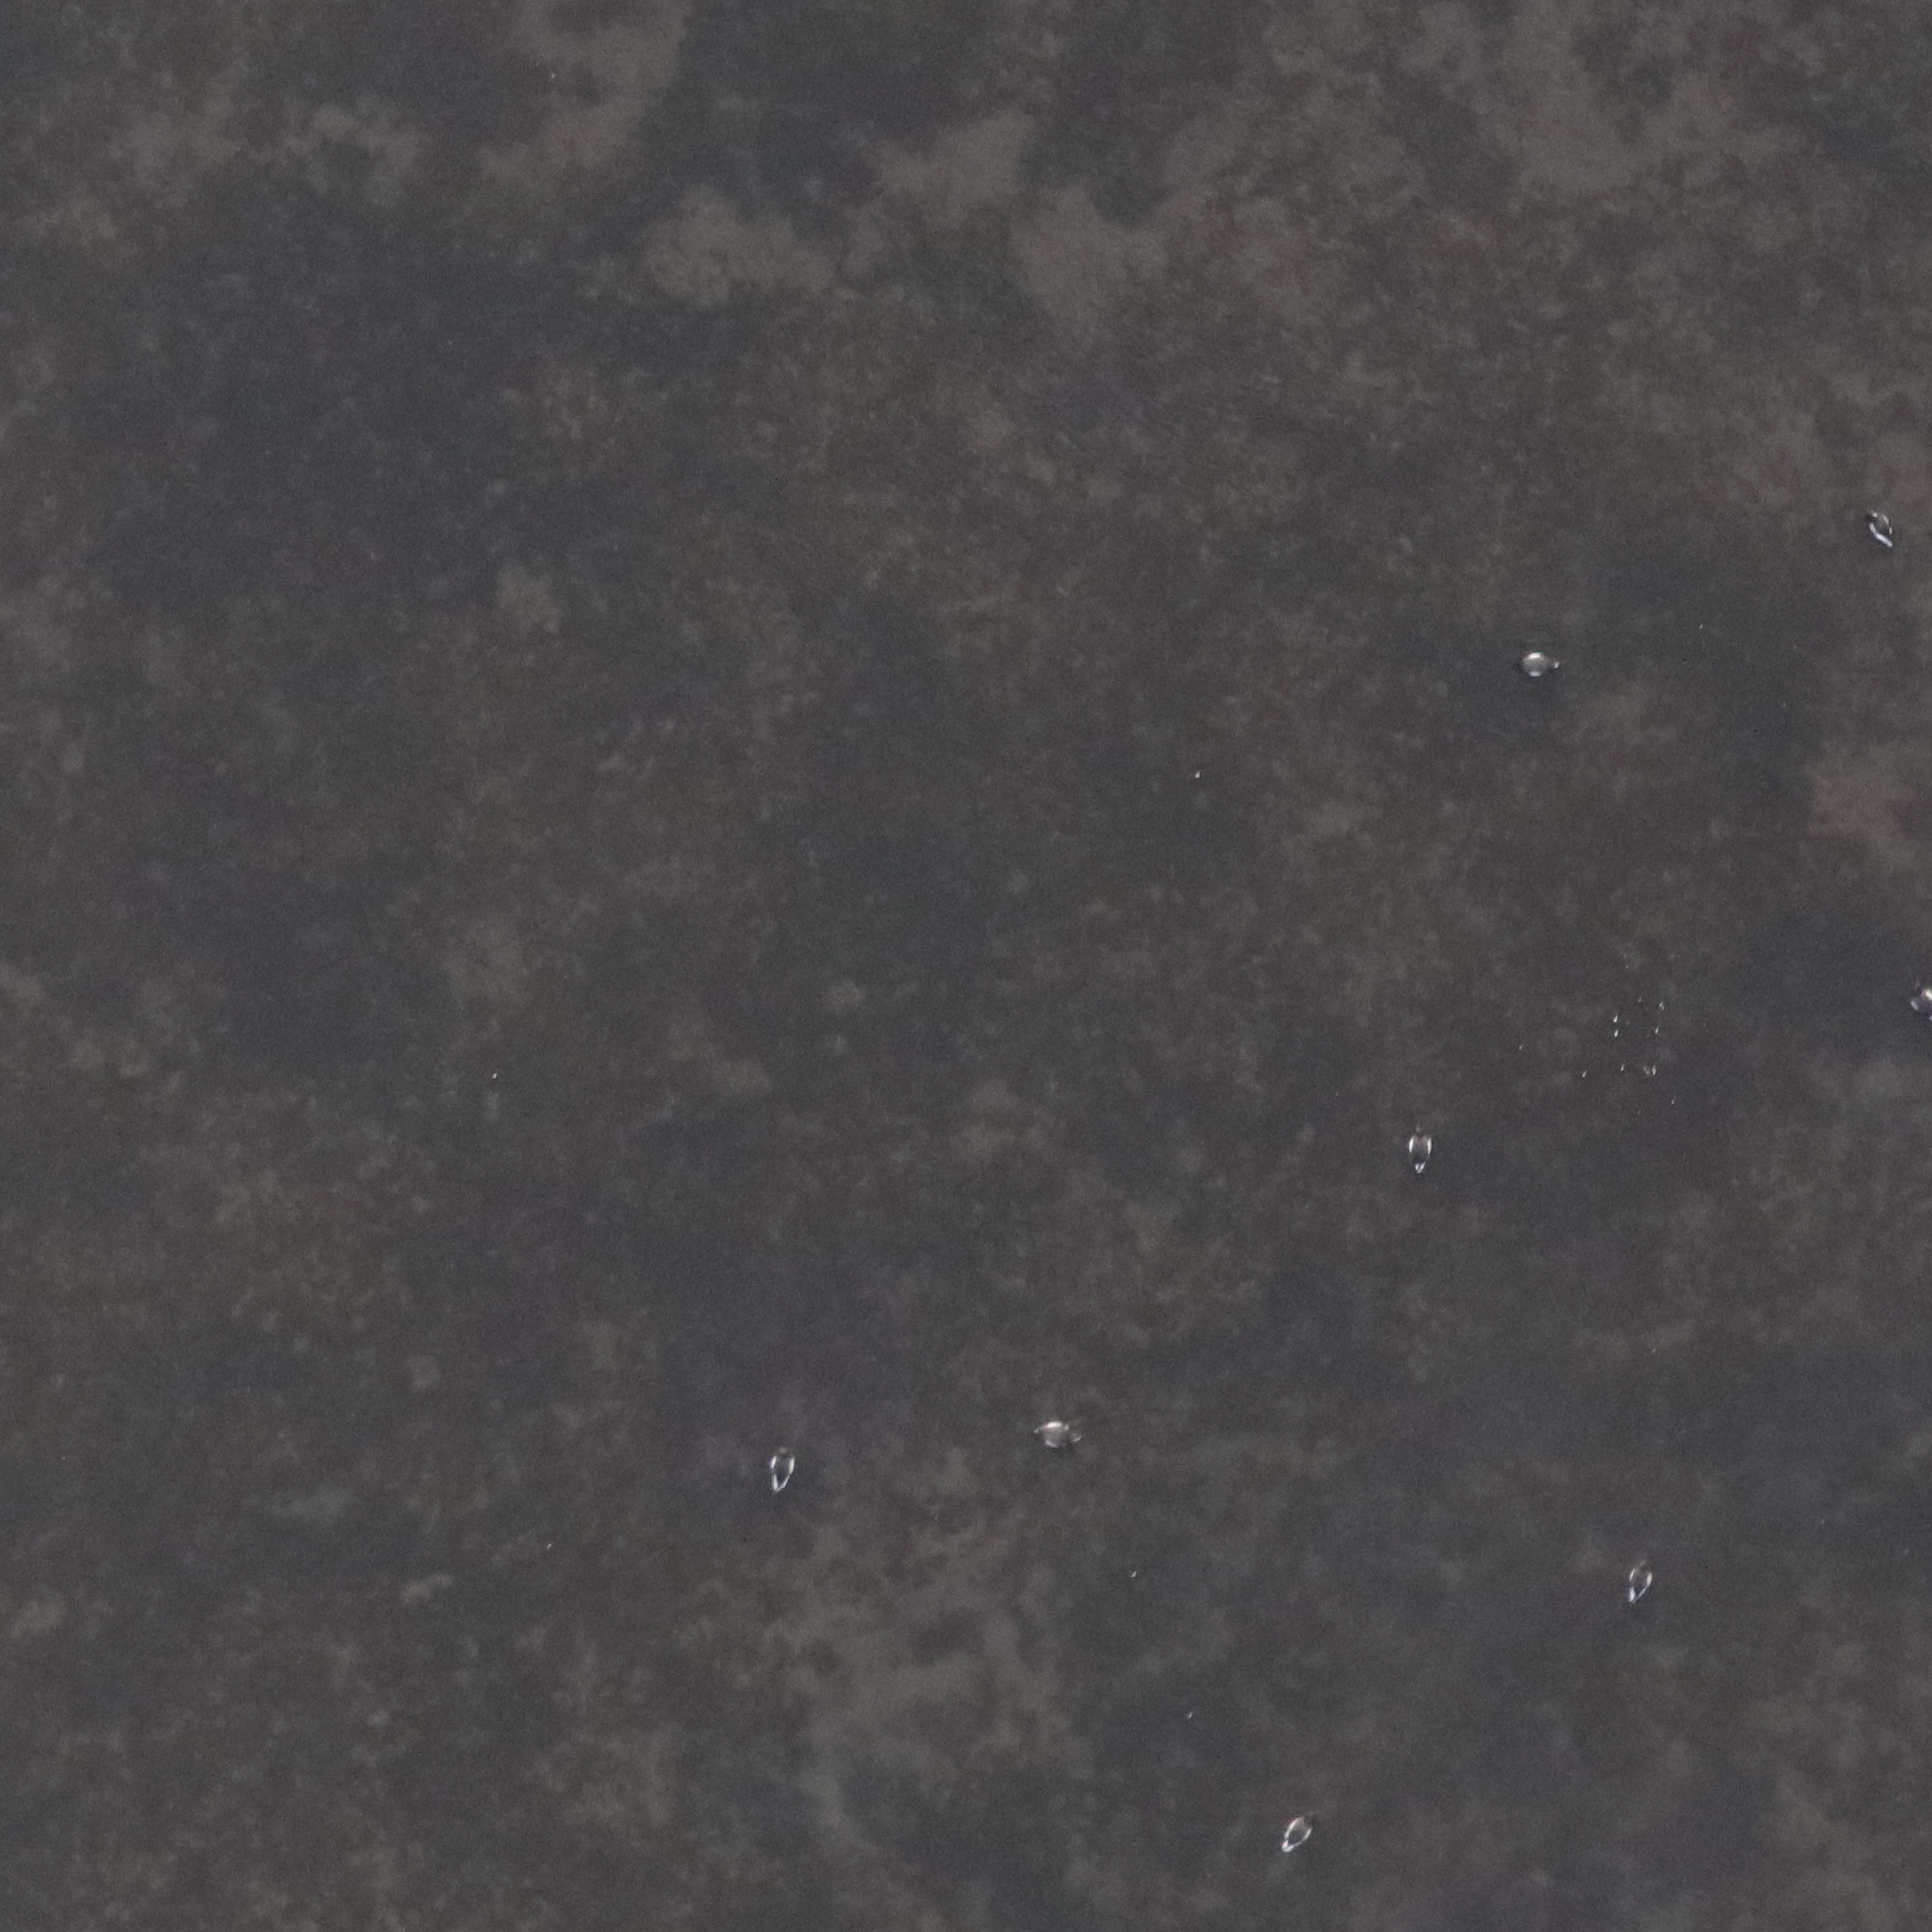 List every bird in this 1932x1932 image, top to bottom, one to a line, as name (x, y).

brant (1880, 527)
brant (1538, 665)
brant (1927, 1003)
brant (1421, 1148)
brant (1055, 1435)
brant (782, 1468)
brant (1642, 1579)
brant (1299, 1831)